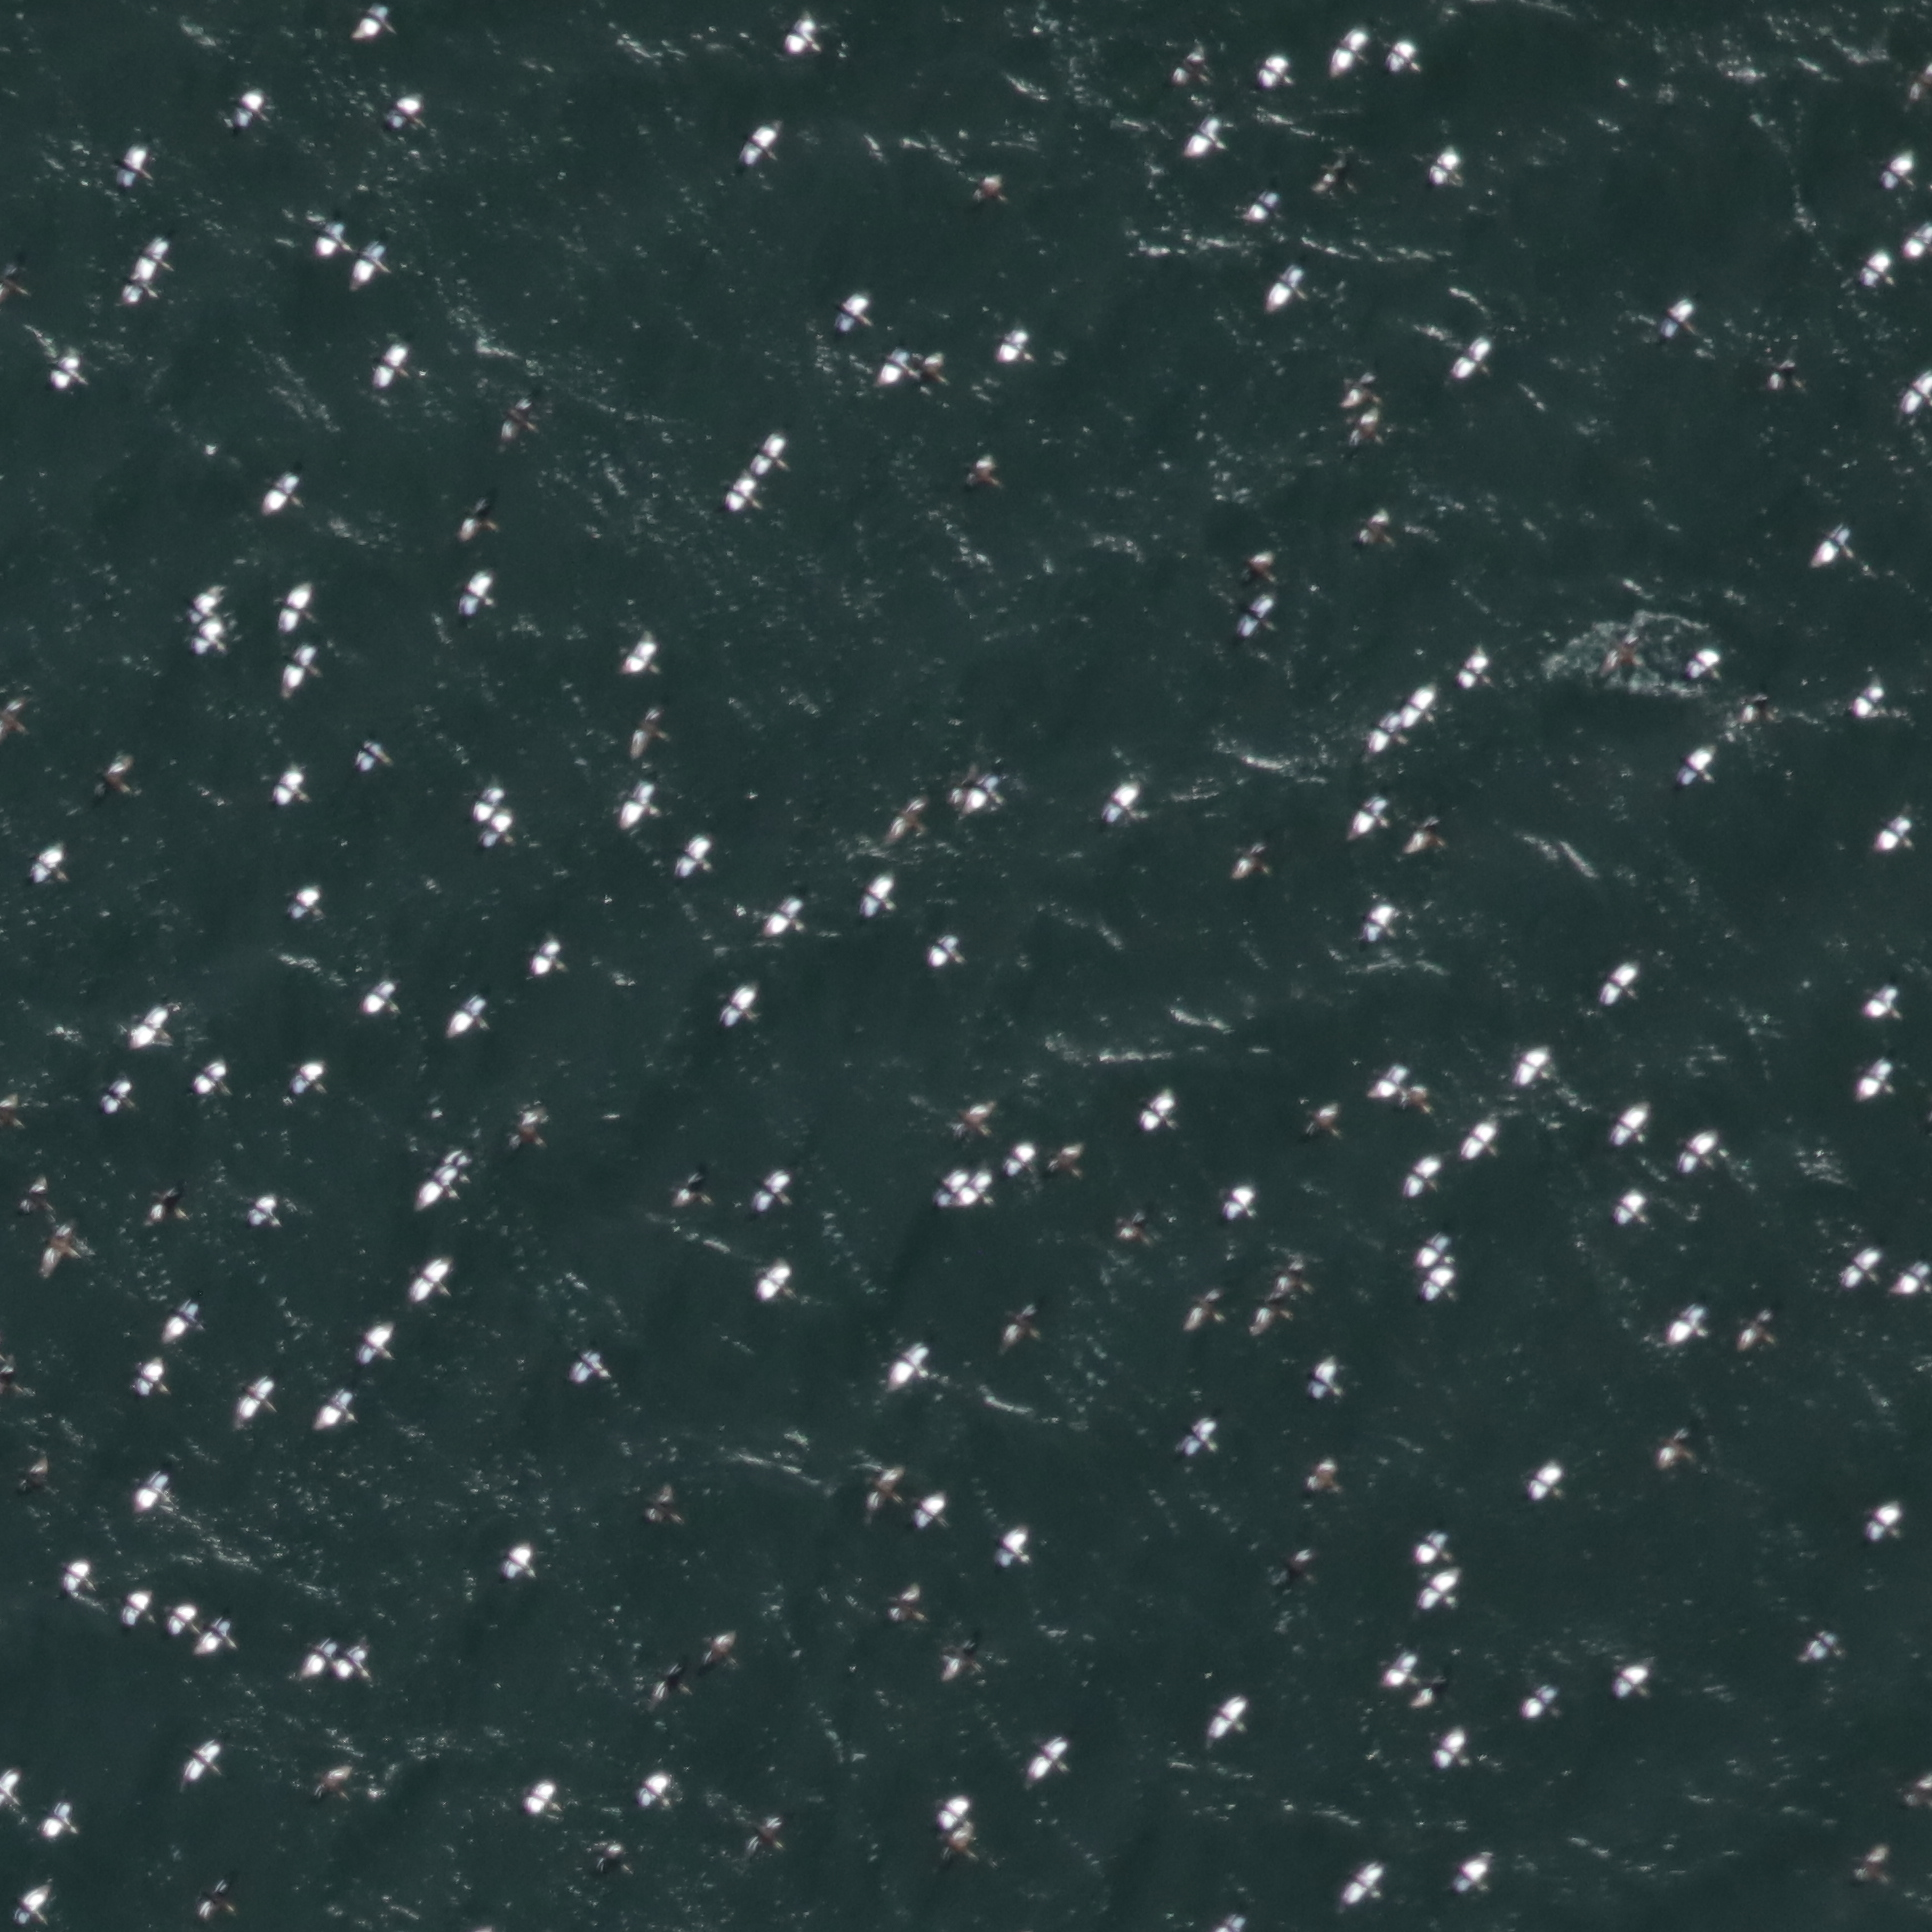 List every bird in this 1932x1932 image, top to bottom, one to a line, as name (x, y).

other bird (374, 23)
other bird (802, 36)
other bird (1349, 50)
other bird (1402, 60)
other bird (1189, 68)
other bird (1276, 71)
other bird (1929, 81)
other bird (248, 107)
other bird (400, 110)
other bird (1207, 136)
other bird (754, 147)
other bird (128, 166)
other bird (1449, 171)
other bird (1337, 173)
other bird (1900, 173)
other bird (990, 186)
other bird (1261, 207)
other bird (1922, 238)
other bird (330, 239)
other bird (149, 255)
other bird (371, 257)
other bird (1879, 270)
other bird (136, 281)
other bird (6, 283)
other bird (1284, 284)
other bird (853, 314)
other bird (1672, 318)
other bird (1016, 349)
other bird (1473, 356)
other bird (389, 364)
other bird (901, 367)
other bird (929, 369)
other bird (1787, 377)
other bird (67, 378)
other bird (1355, 383)
other bird (1924, 393)
other bird (520, 420)
other bird (1370, 427)
other bird (767, 453)
other bird (982, 472)
other bird (280, 493)
other bird (744, 493)
other bird (478, 517)
other bird (1376, 520)
other bird (1840, 543)
other bird (1260, 572)
other bird (474, 590)
other bird (203, 605)
other bird (295, 609)
other bird (1255, 616)
other bird (209, 643)
other bird (1628, 656)
other bird (646, 660)
other bird (1708, 661)
other bird (298, 664)
other bird (1475, 669)
other bird (1871, 697)
other bird (1758, 703)
other bird (1417, 711)
other bird (6, 719)
other bird (1379, 727)
other bird (649, 731)
other bird (377, 755)
other bird (1696, 769)
other bird (109, 781)
other bird (977, 784)
other bird (288, 787)
other bird (1122, 799)
other bird (486, 802)
other bird (644, 803)
other bird (909, 816)
other bird (1365, 820)
other bird (497, 829)
other bird (1894, 829)
other bird (1425, 845)
other bird (1242, 858)
other bird (38, 860)
other bird (691, 860)
other bird (875, 899)
other bird (301, 907)
other bird (786, 915)
other bird (1376, 921)
other bird (948, 950)
other bird (549, 959)
other bird (1617, 983)
other bird (377, 996)
other bird (741, 1002)
other bird (1882, 1007)
other bird (469, 1015)
other bird (149, 1026)
other bird (1533, 1067)
other bird (1881, 1073)
other bird (306, 1077)
other bird (1391, 1081)
other bird (212, 1083)
other bird (120, 1094)
other bird (1417, 1098)
other bird (1152, 1112)
other bird (6, 1119)
other bird (971, 1120)
other bird (1320, 1122)
other bird (1630, 1122)
other bird (526, 1130)
other bird (1483, 1146)
other bird (1695, 1153)
other bird (1020, 1156)
other bird (1068, 1161)
other bird (455, 1169)
other bird (1420, 1177)
other bird (440, 1183)
other bird (693, 1188)
other bird (951, 1188)
other bird (767, 1193)
other bird (41, 1195)
other bird (974, 1195)
other bird (169, 1201)
other bird (1240, 1206)
other bird (1628, 1207)
other bird (263, 1209)
other bird (1137, 1228)
other bird (1431, 1241)
other bird (60, 1243)
other bird (1863, 1262)
other bird (1289, 1277)
other bird (777, 1279)
other bird (1919, 1279)
other bird (431, 1280)
other bird (1436, 1283)
other bird (1205, 1306)
other bird (1268, 1308)
other bird (1685, 1316)
other bird (185, 1317)
other bird (1019, 1325)
other bird (1758, 1330)
other bird (376, 1345)
other bird (904, 1359)
other bird (596, 1366)
other bird (1326, 1374)
other bird (149, 1377)
other bird (7, 1380)
other bird (259, 1395)
other bird (339, 1403)
other bird (1200, 1437)
other bird (1685, 1445)
other bird (1321, 1471)
other bird (31, 1474)
other bird (1544, 1481)
other bird (154, 1487)
other bird (886, 1490)
other bird (660, 1511)
other bird (930, 1513)
other bird (1884, 1523)
other bird (1432, 1547)
other bird (1006, 1549)
other bird (515, 1563)
other bird (1293, 1568)
other bird (80, 1577)
other bird (1439, 1591)
other bird (899, 1600)
other bird (134, 1608)
other bird (182, 1620)
other bird (217, 1633)
other bird (1819, 1642)
other bird (723, 1645)
other bird (954, 1657)
other bird (324, 1660)
other bird (352, 1663)
other bird (1400, 1668)
other bird (676, 1679)
other bird (1623, 1679)
other bird (1434, 1694)
other bird (1539, 1700)
other bird (1227, 1715)
other bird (1453, 1747)
other bird (1046, 1754)
other bird (206, 1762)
other bird (335, 1779)
other bird (653, 1789)
other bird (1919, 1791)
other bird (0, 1795)
other bird (540, 1801)
other bird (947, 1807)
other bird (58, 1821)
other bird (771, 1830)
other bird (965, 1848)
other bird (616, 1855)
other bird (1869, 1867)
other bird (1471, 1873)
other bird (1368, 1882)
other bird (31, 1903)
other bird (218, 1905)
other bird (1230, 1930)